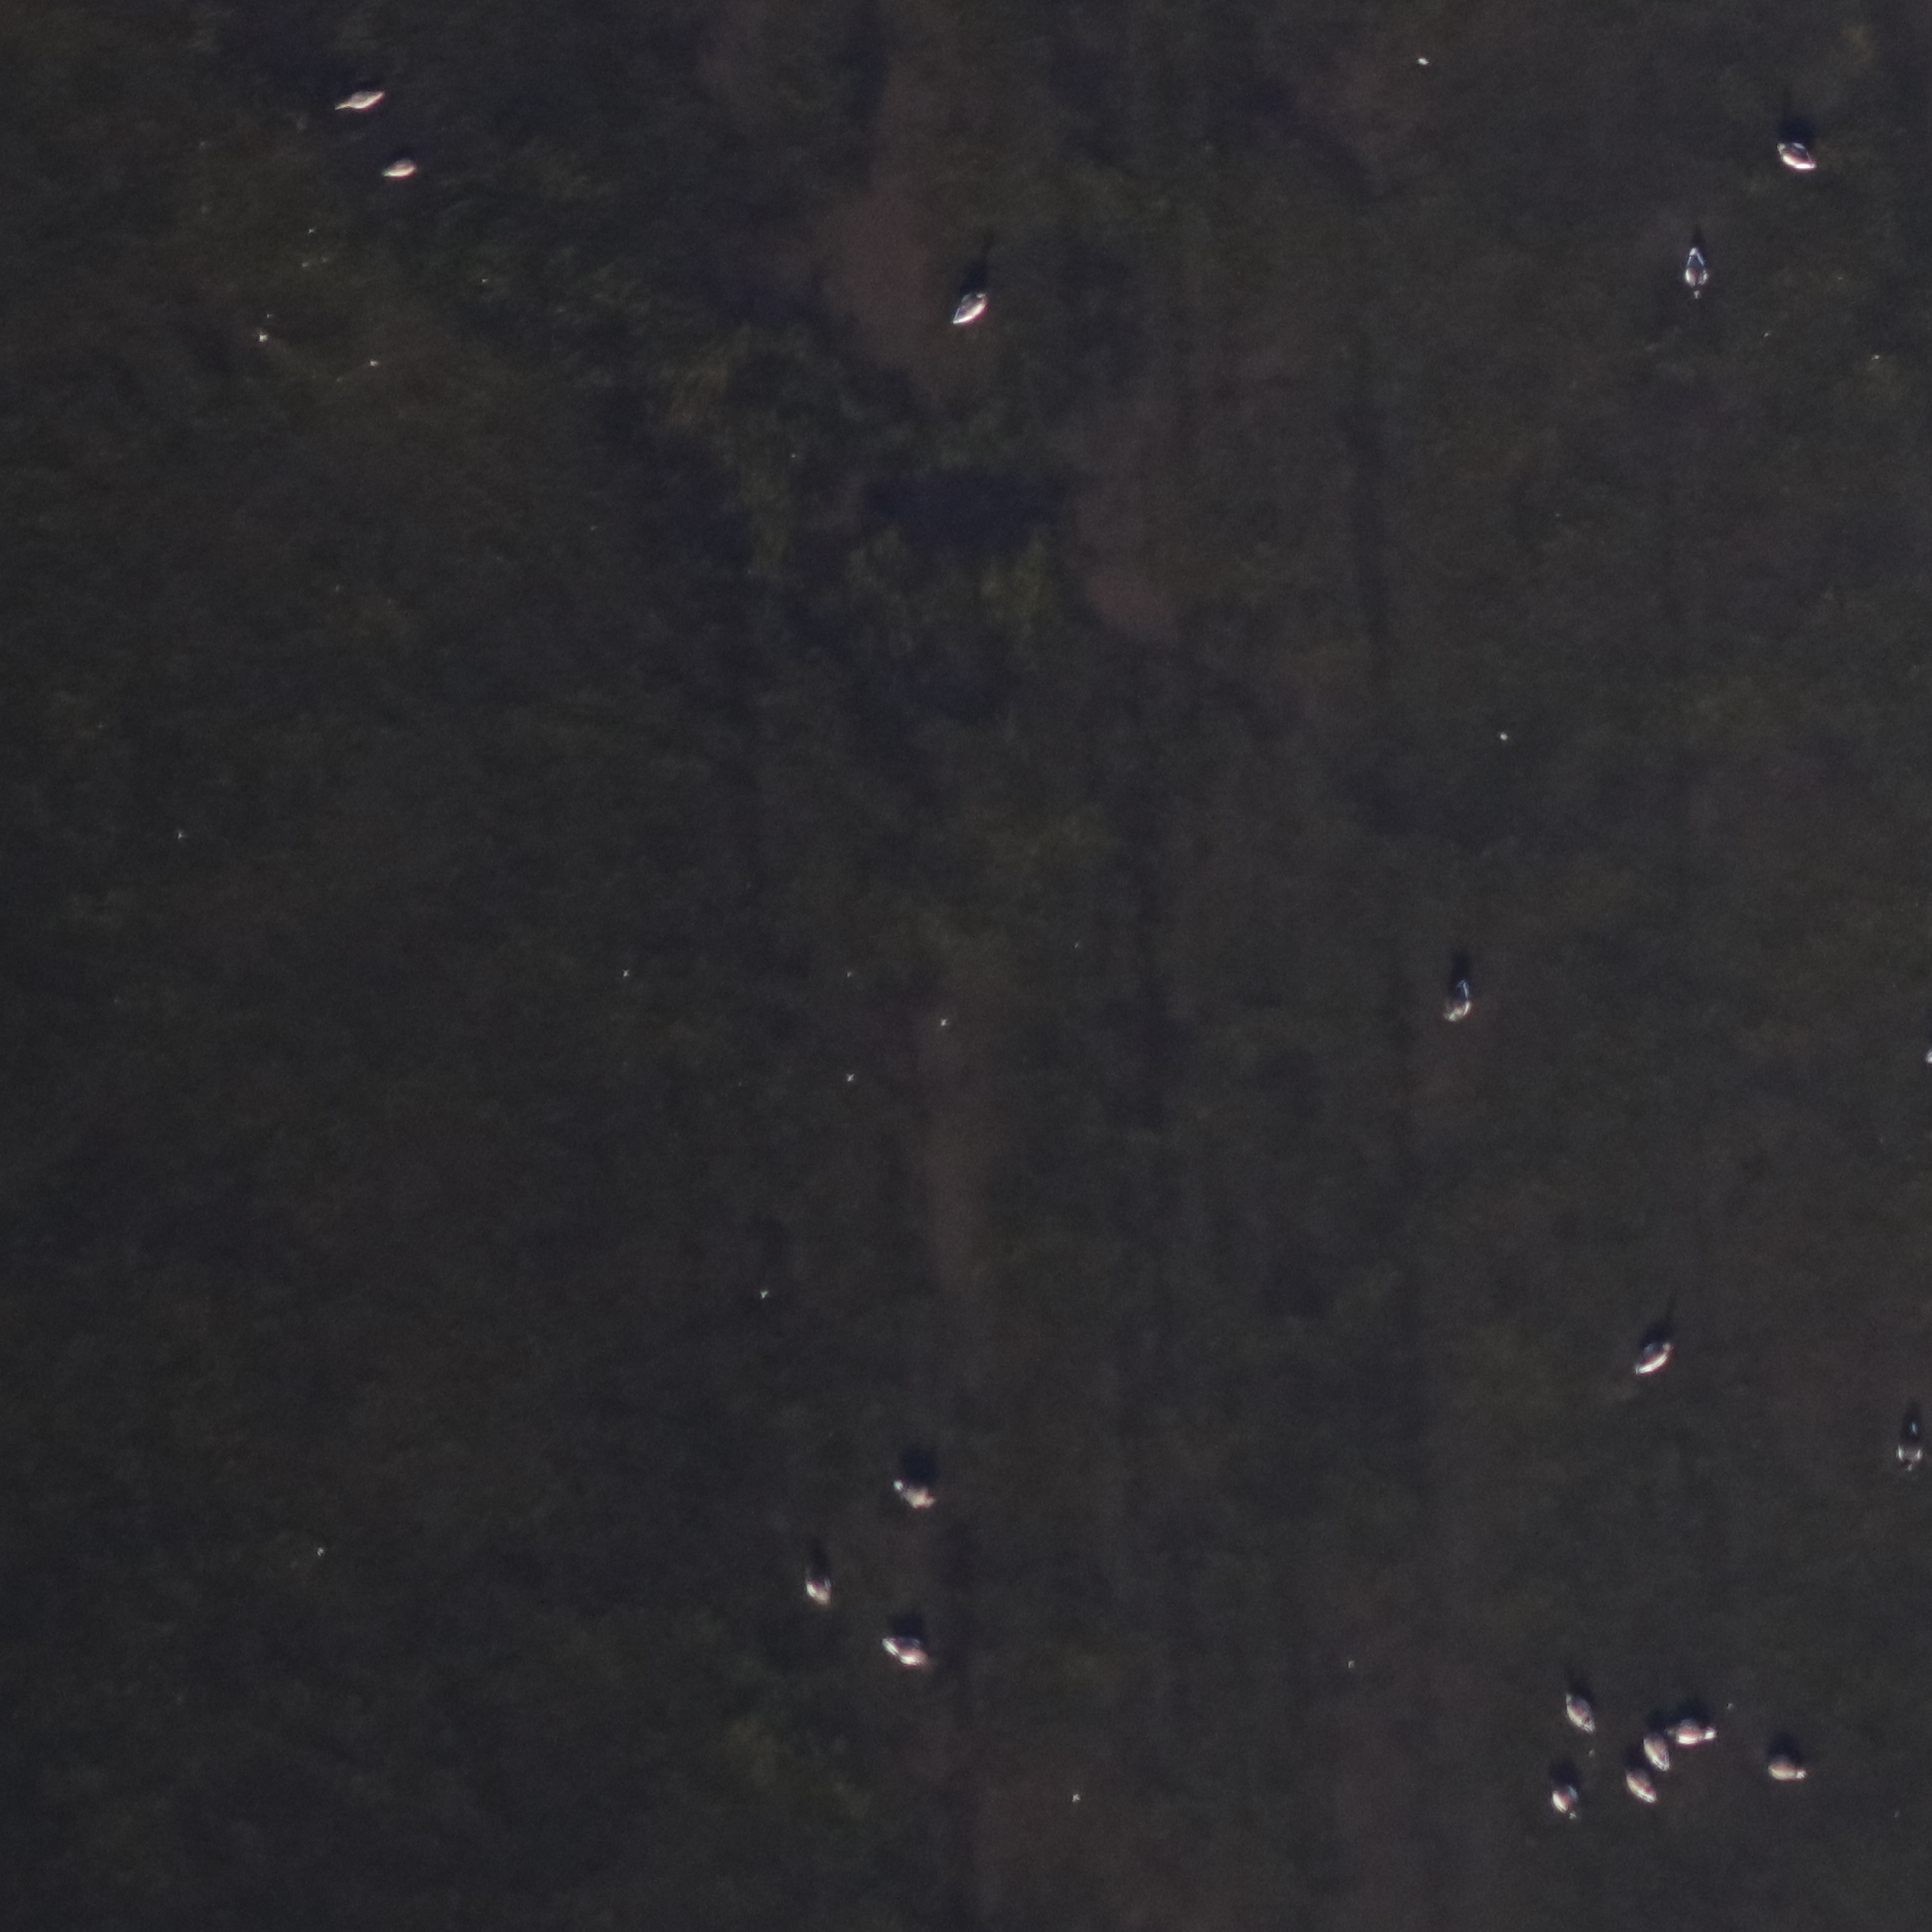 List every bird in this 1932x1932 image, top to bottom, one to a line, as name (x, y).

other bird (365, 99)
brant (1796, 153)
other bird (402, 171)
brant (1695, 271)
brant (971, 307)
brant (1455, 998)
brant (1653, 1355)
brant (1907, 1446)
brant (916, 1493)
brant (818, 1584)
brant (906, 1647)
brant (1579, 1710)
brant (1689, 1733)
brant (1656, 1755)
brant (1783, 1765)
brant (1639, 1782)
brant (1565, 1797)